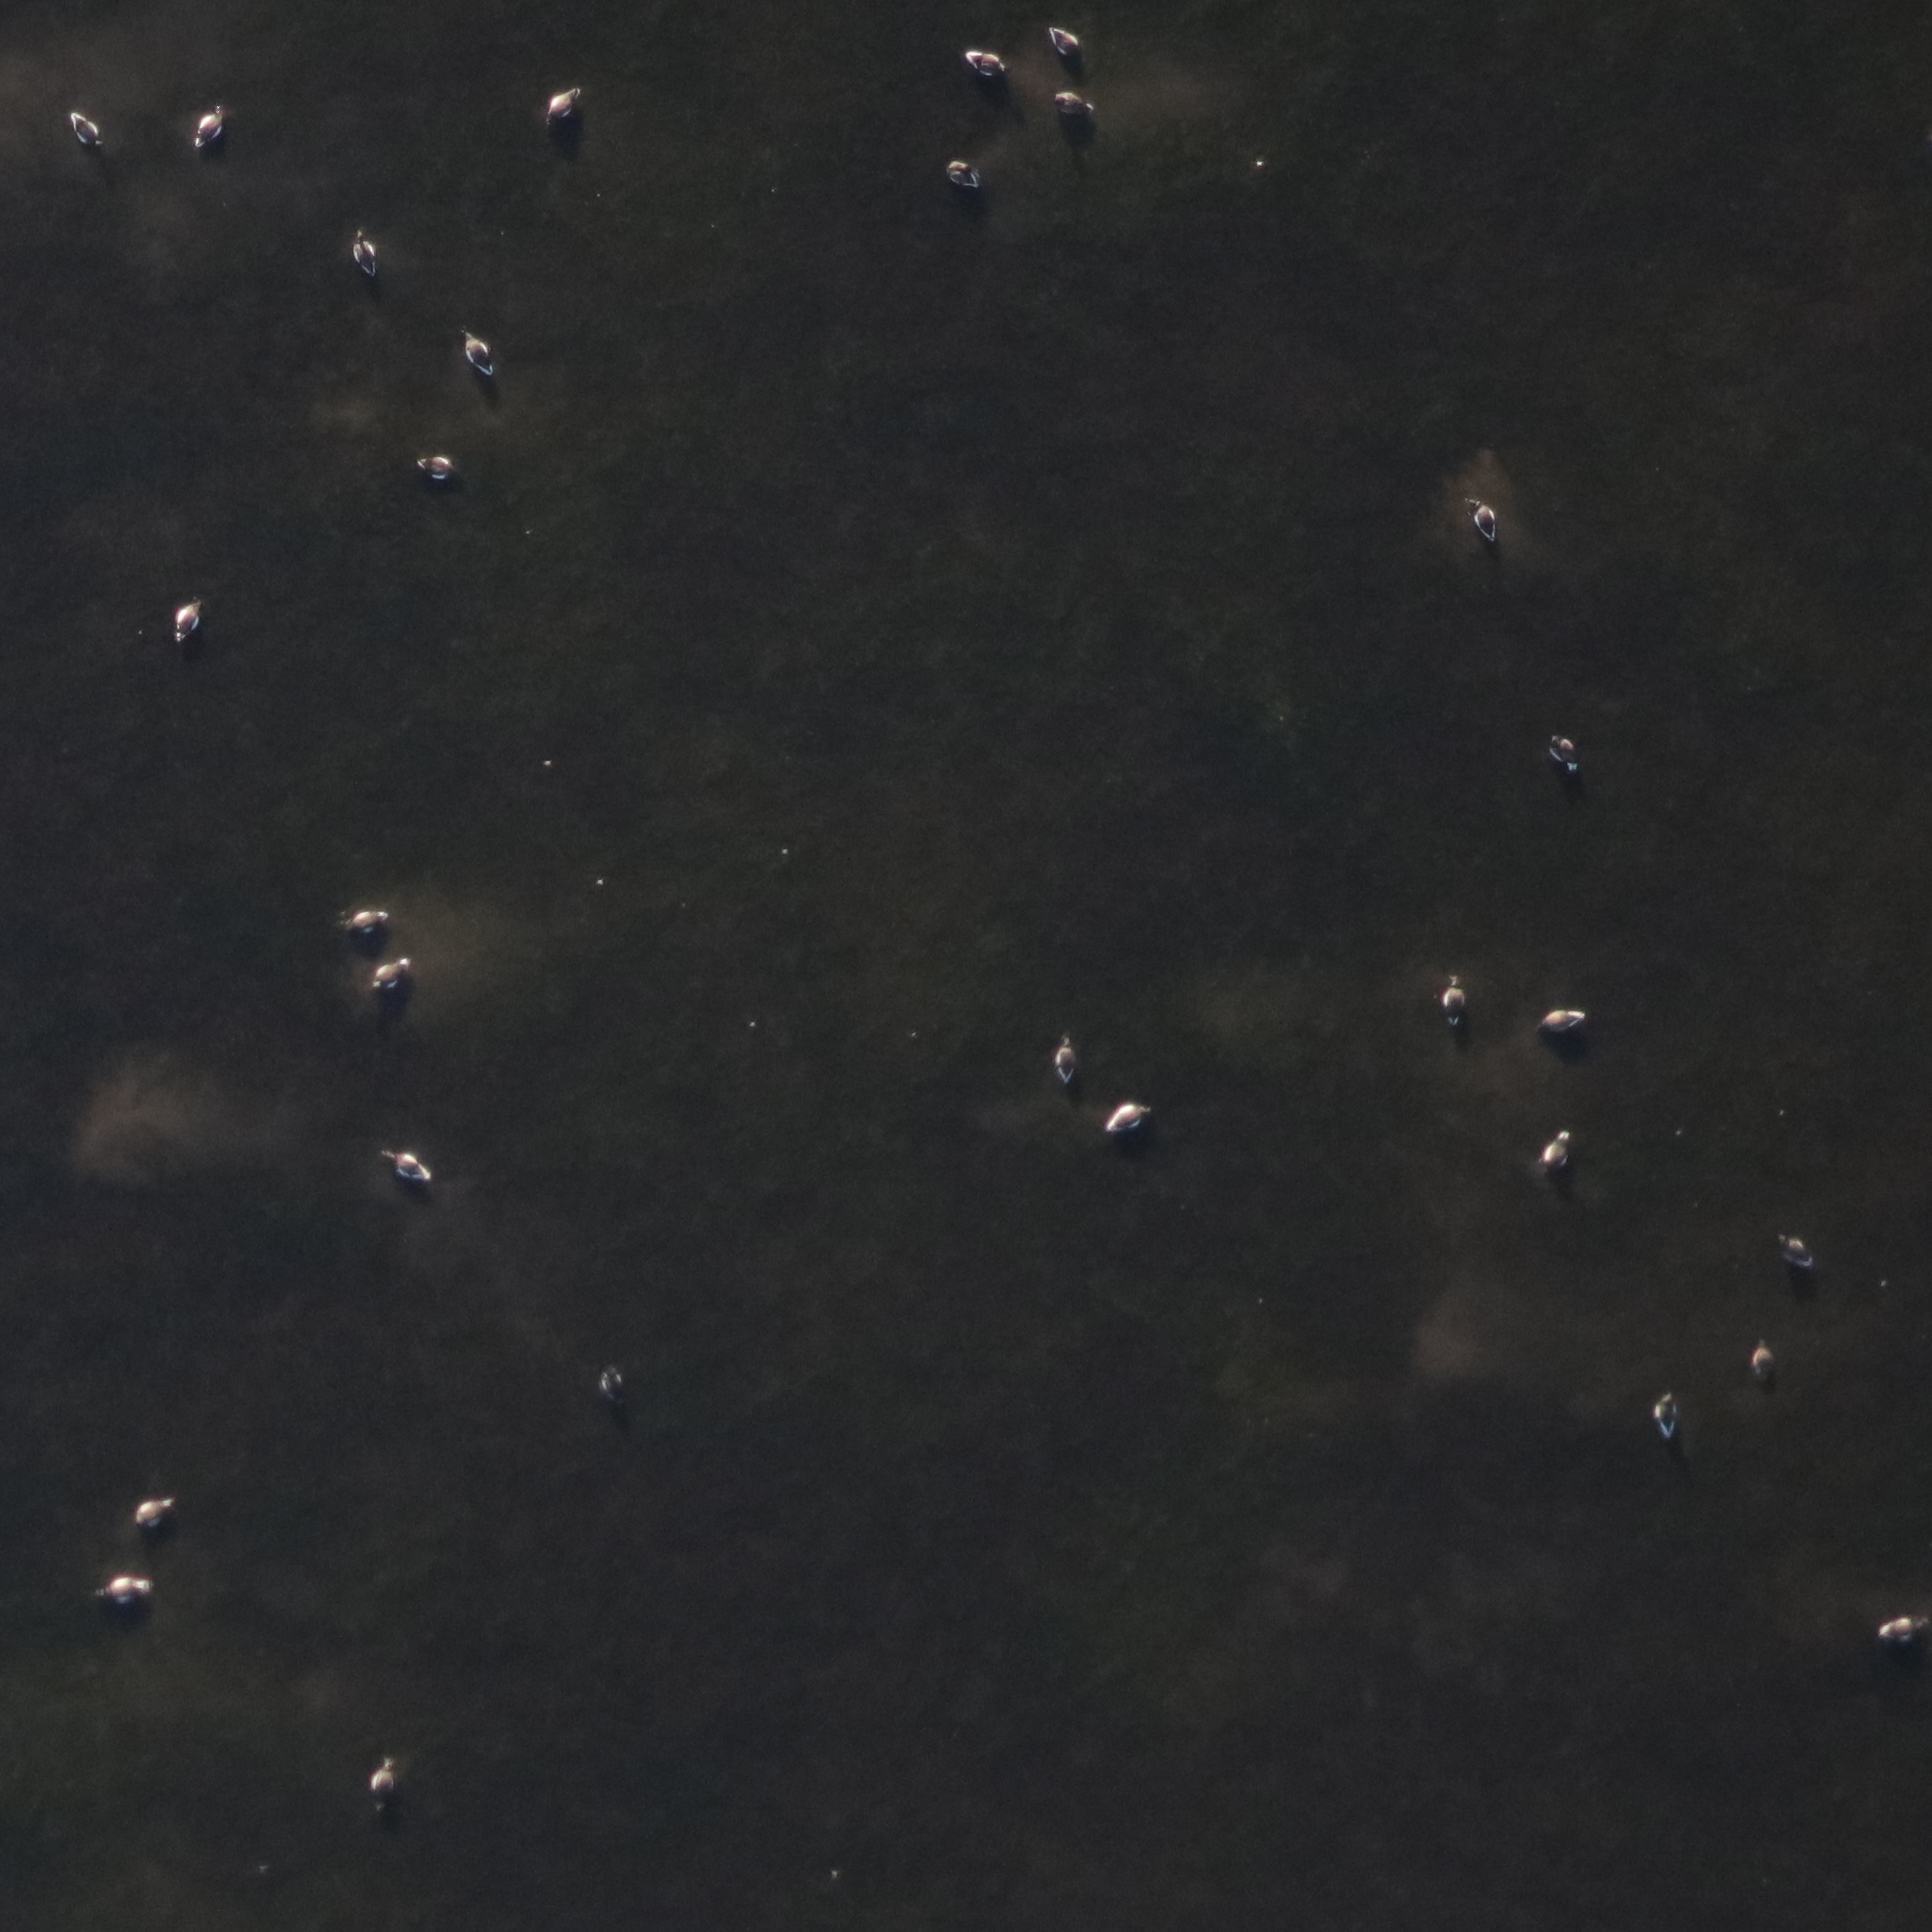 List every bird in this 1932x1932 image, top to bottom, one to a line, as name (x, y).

brant (1066, 42)
brant (987, 65)
brant (1073, 102)
brant (563, 107)
brant (210, 129)
brant (87, 132)
brant (962, 173)
brant (365, 254)
brant (479, 355)
brant (436, 468)
brant (1484, 521)
brant (187, 622)
brant (1564, 753)
brant (365, 923)
brant (390, 975)
brant (1456, 1002)
brant (1561, 1020)
brant (1067, 1060)
brant (1128, 1115)
brant (1555, 1157)
brant (407, 1165)
brant (1796, 1250)
brant (1763, 1359)
brant (612, 1374)
brant (1667, 1414)
brant (153, 1514)
brant (124, 1591)
brant (1902, 1630)
brant (385, 1781)